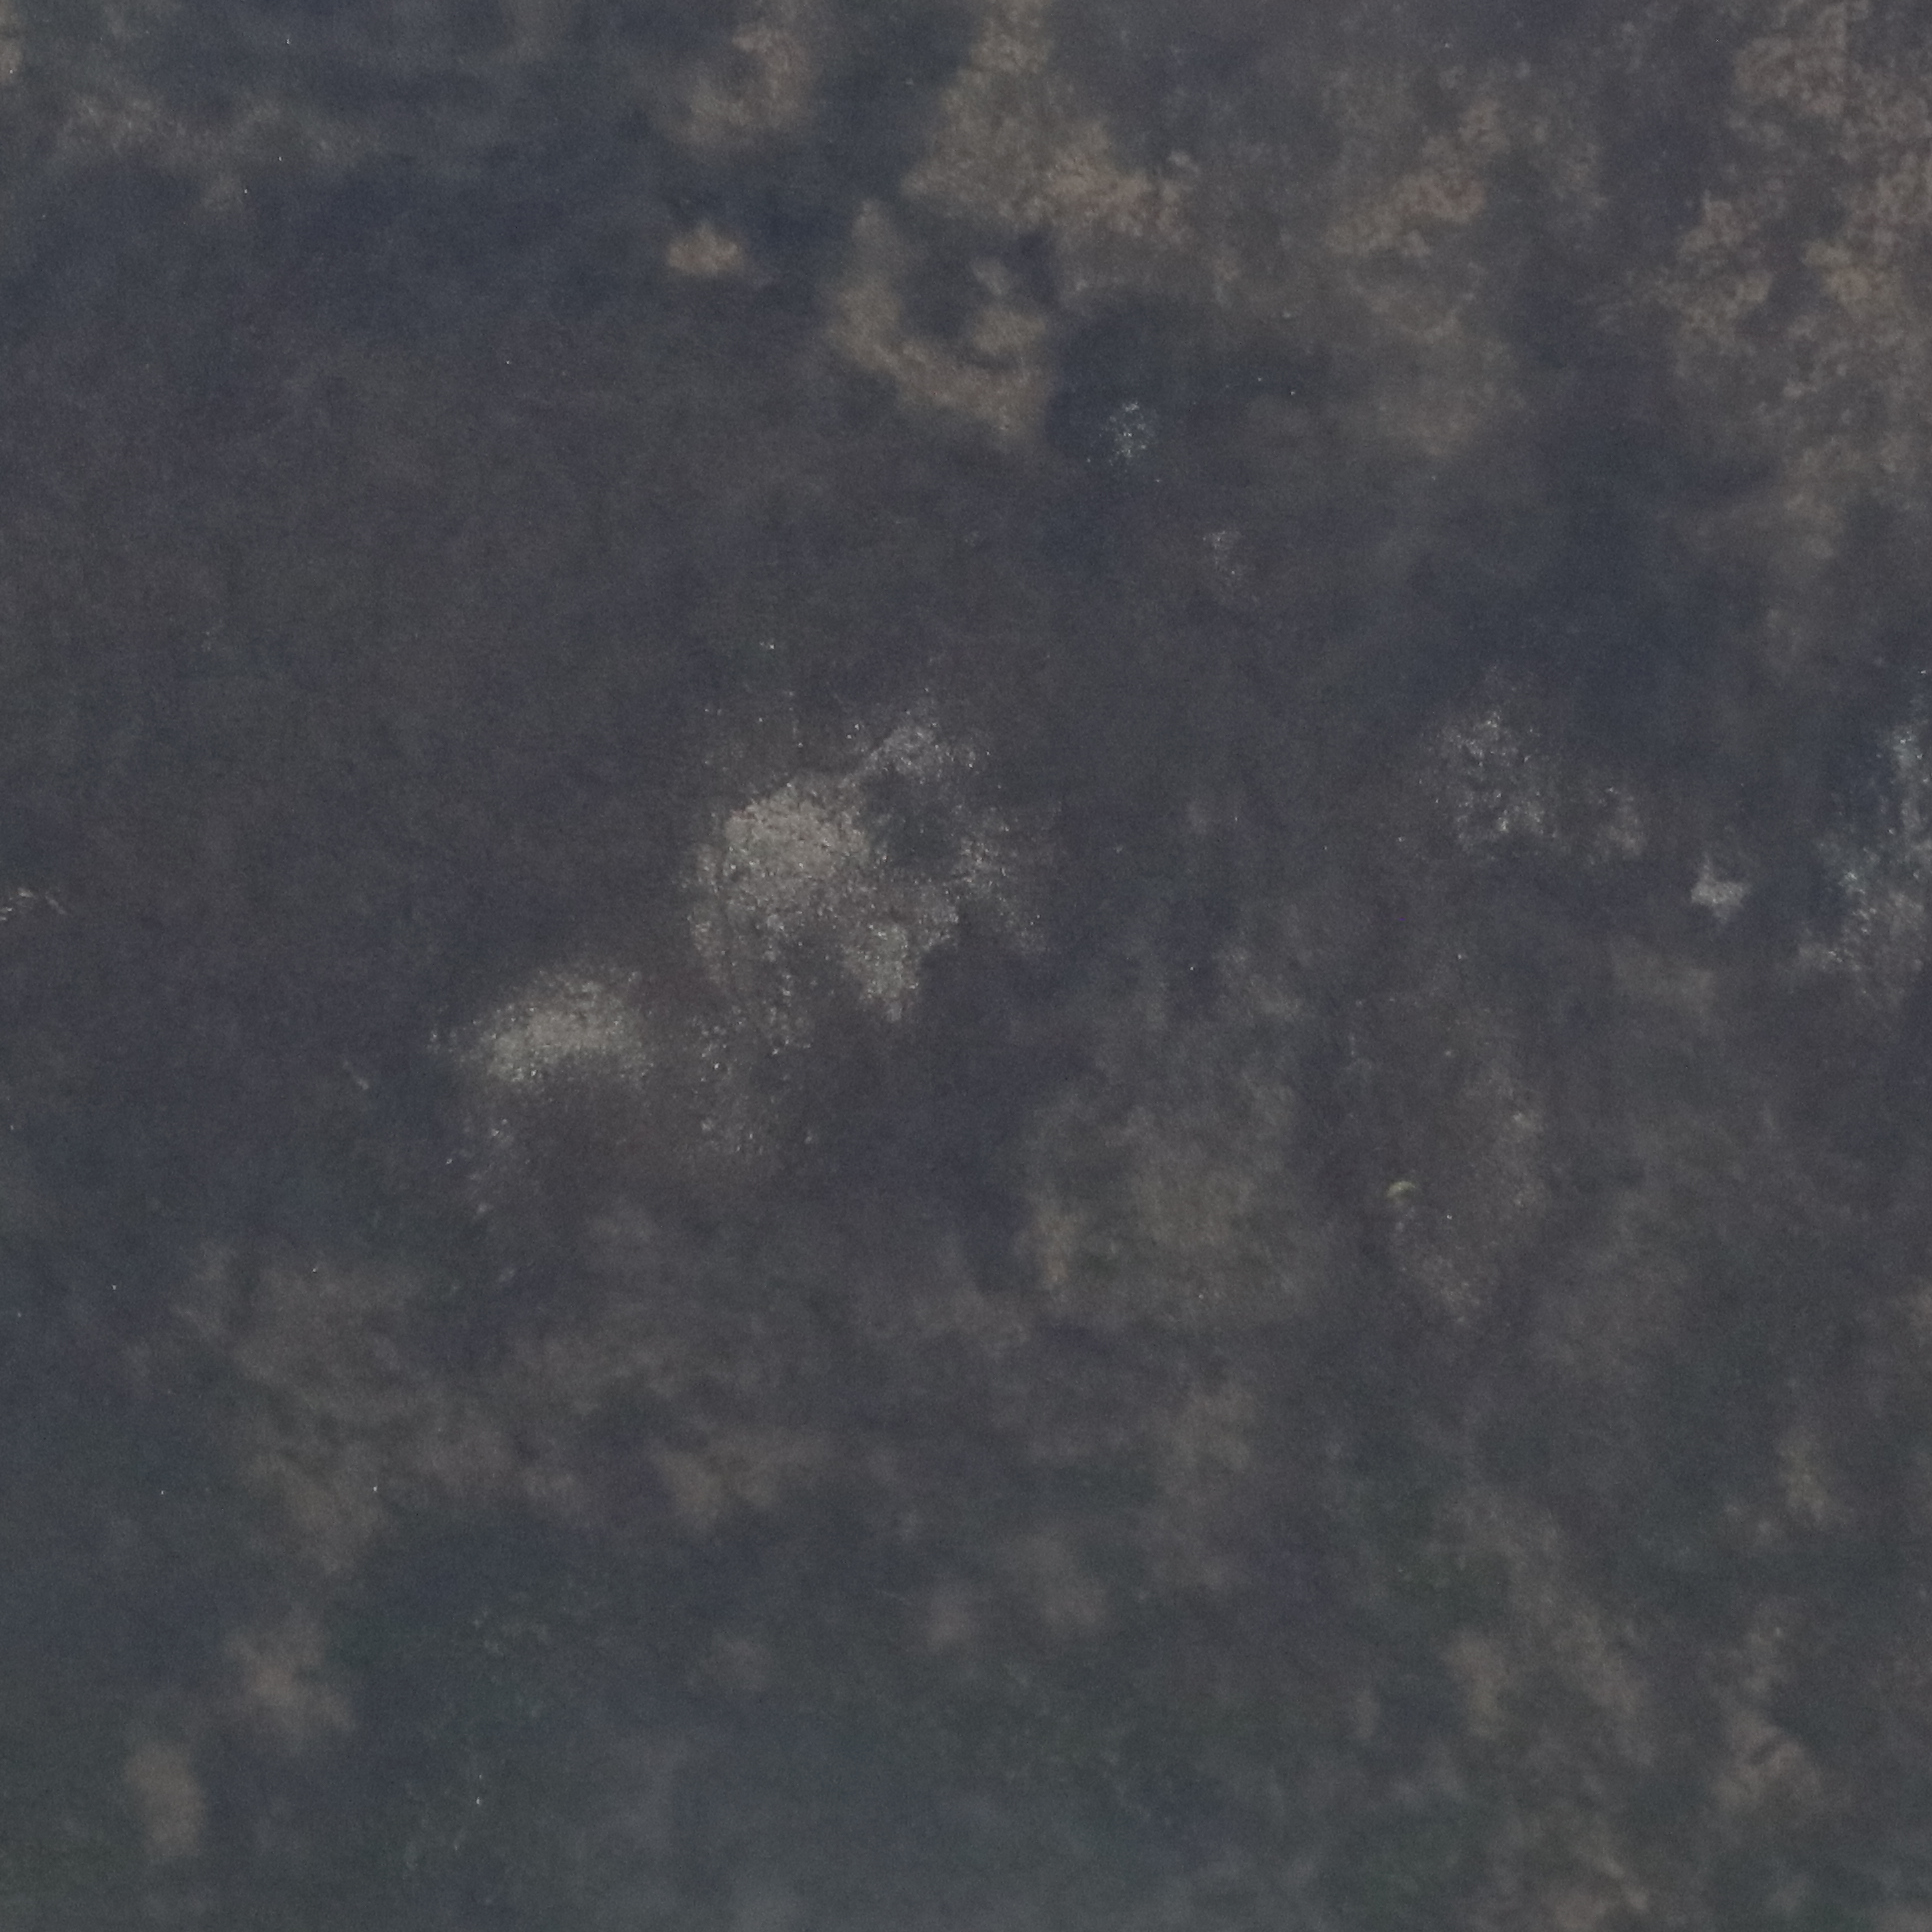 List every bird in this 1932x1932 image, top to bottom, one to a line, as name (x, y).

None